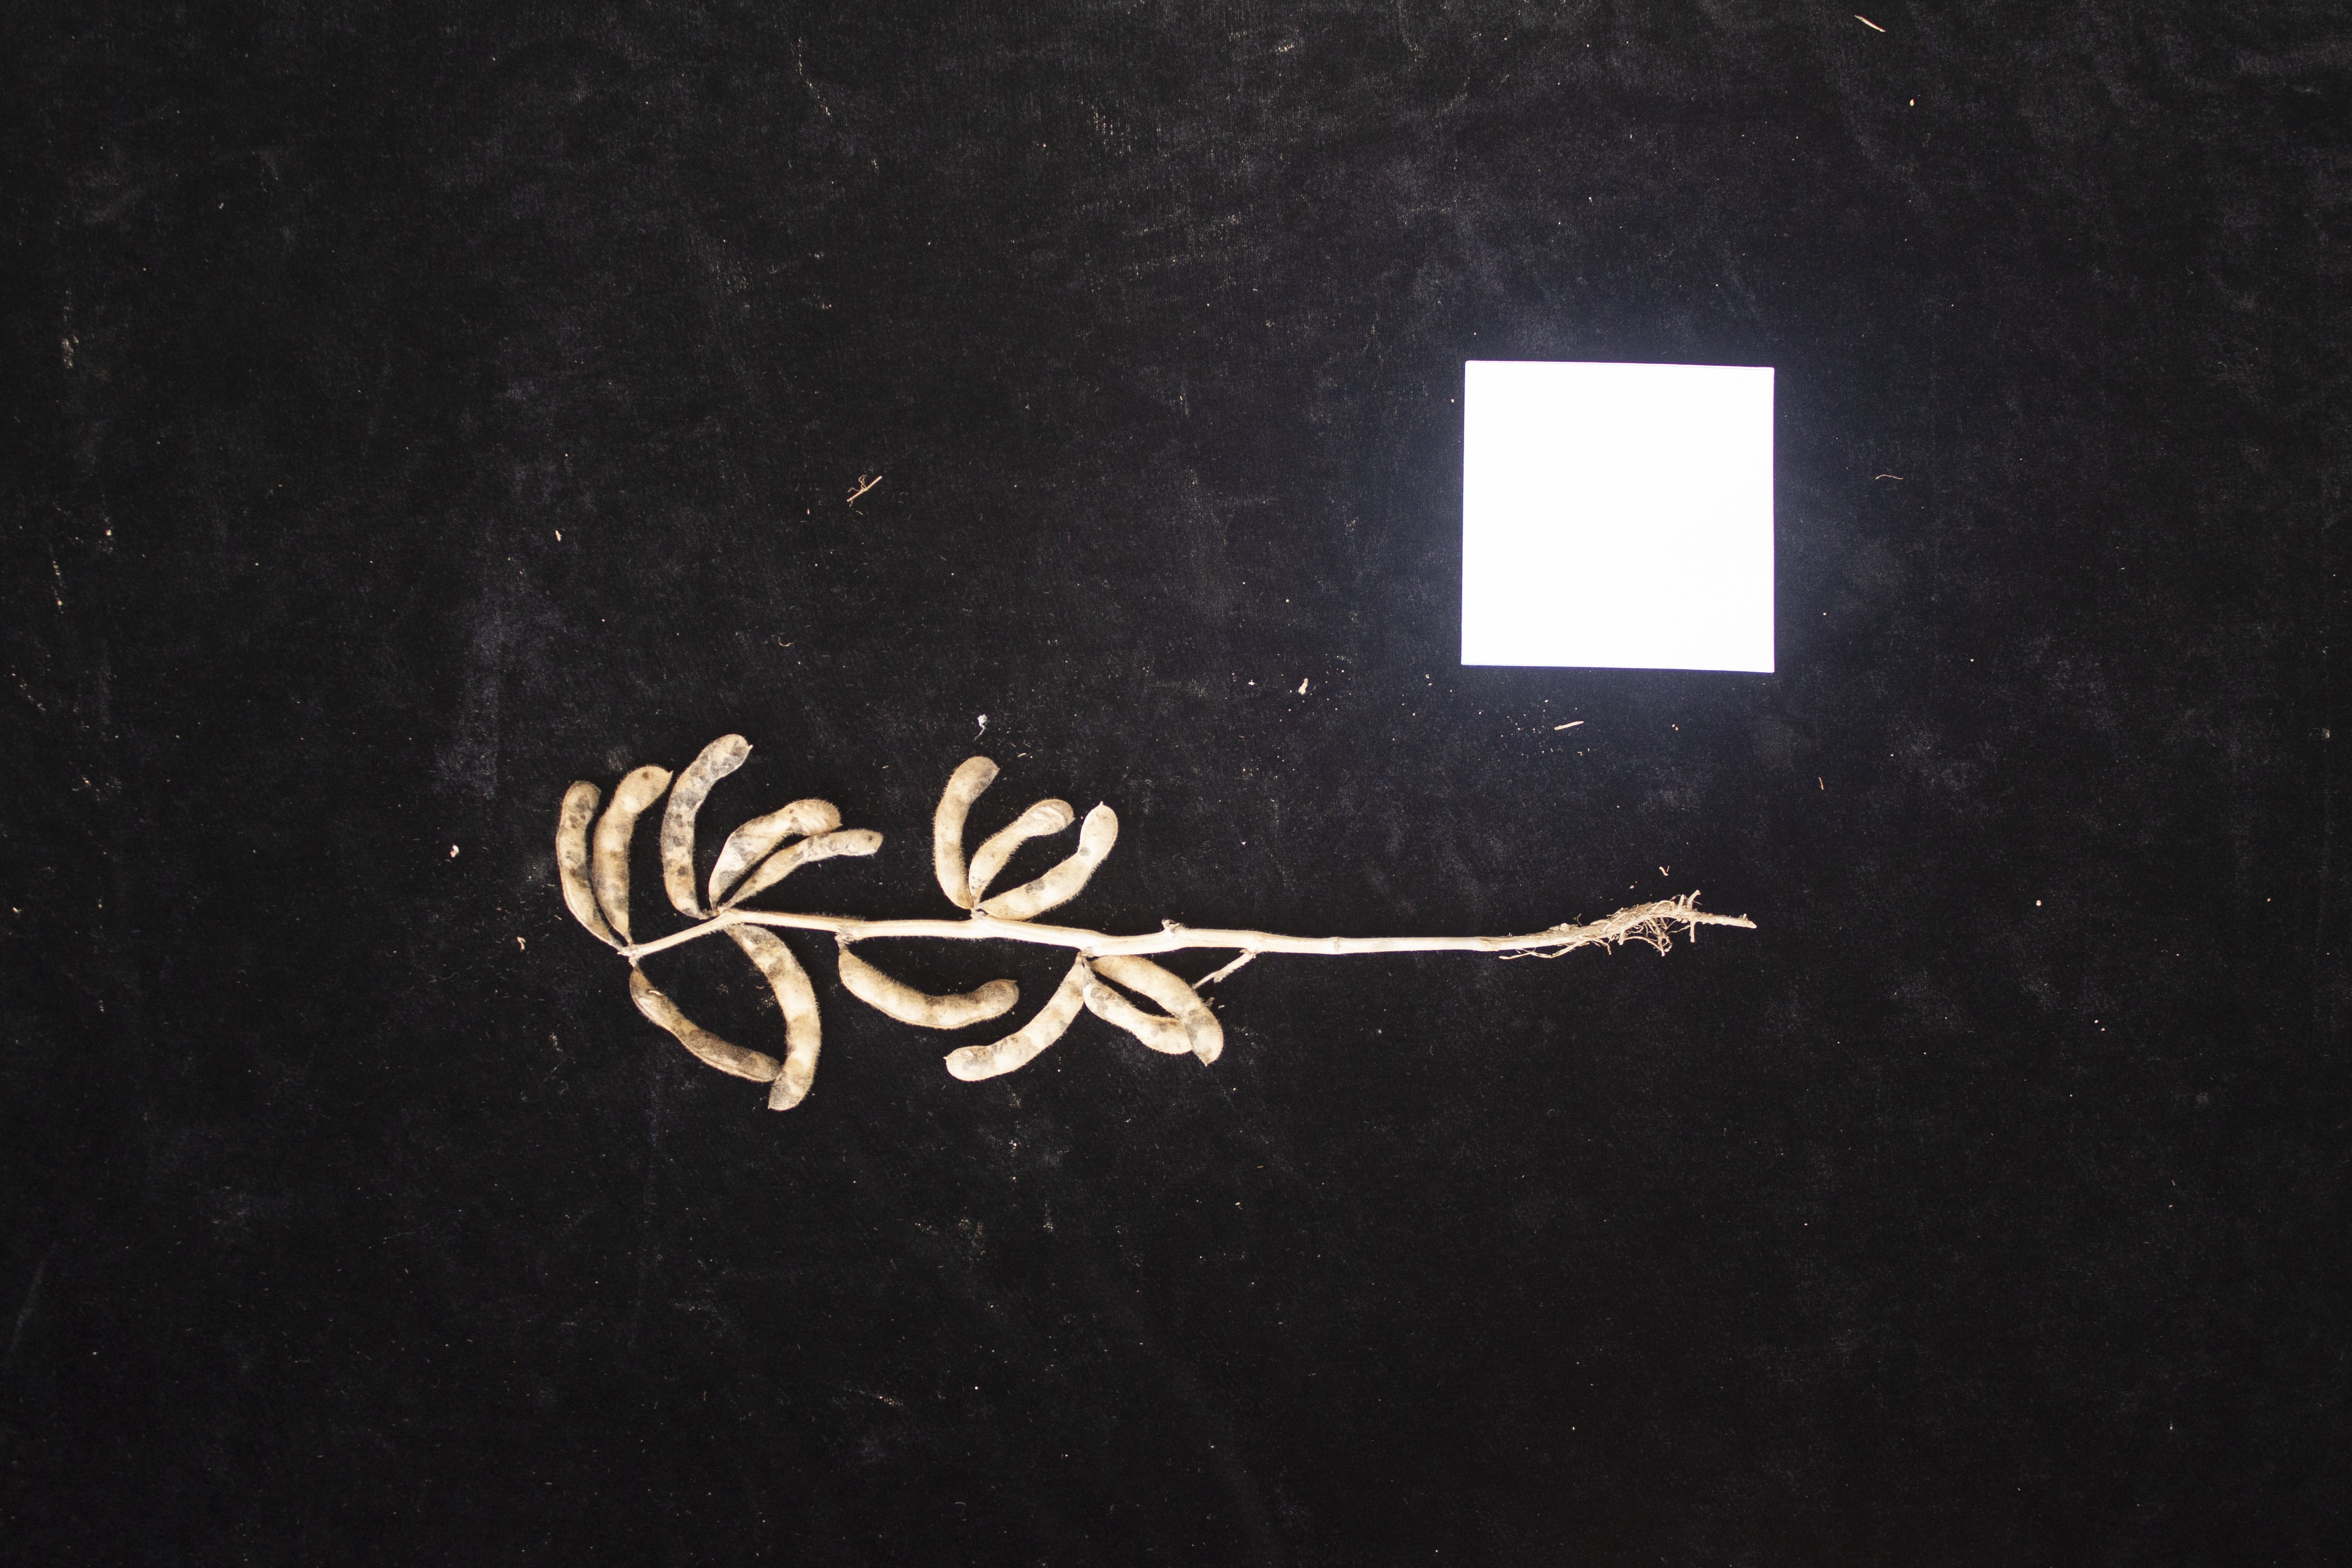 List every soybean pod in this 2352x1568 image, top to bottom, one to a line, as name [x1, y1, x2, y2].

soybean pod [661, 736, 752, 921]
soybean pod [934, 759, 998, 909]
soybean pod [591, 767, 673, 945]
soybean pod [554, 783, 621, 952]
soybean pod [967, 799, 1076, 904]
soybean pod [708, 800, 840, 909]
soybean pod [975, 804, 1118, 923]
soybean pod [727, 833, 882, 908]
soybean pod [724, 928, 822, 1111]
soybean pod [839, 945, 1020, 1032]
soybean pod [1088, 957, 1225, 1067]
soybean pod [943, 960, 1090, 1082]
soybean pod [630, 967, 780, 1084]
soybean pod [1084, 969, 1194, 1057]